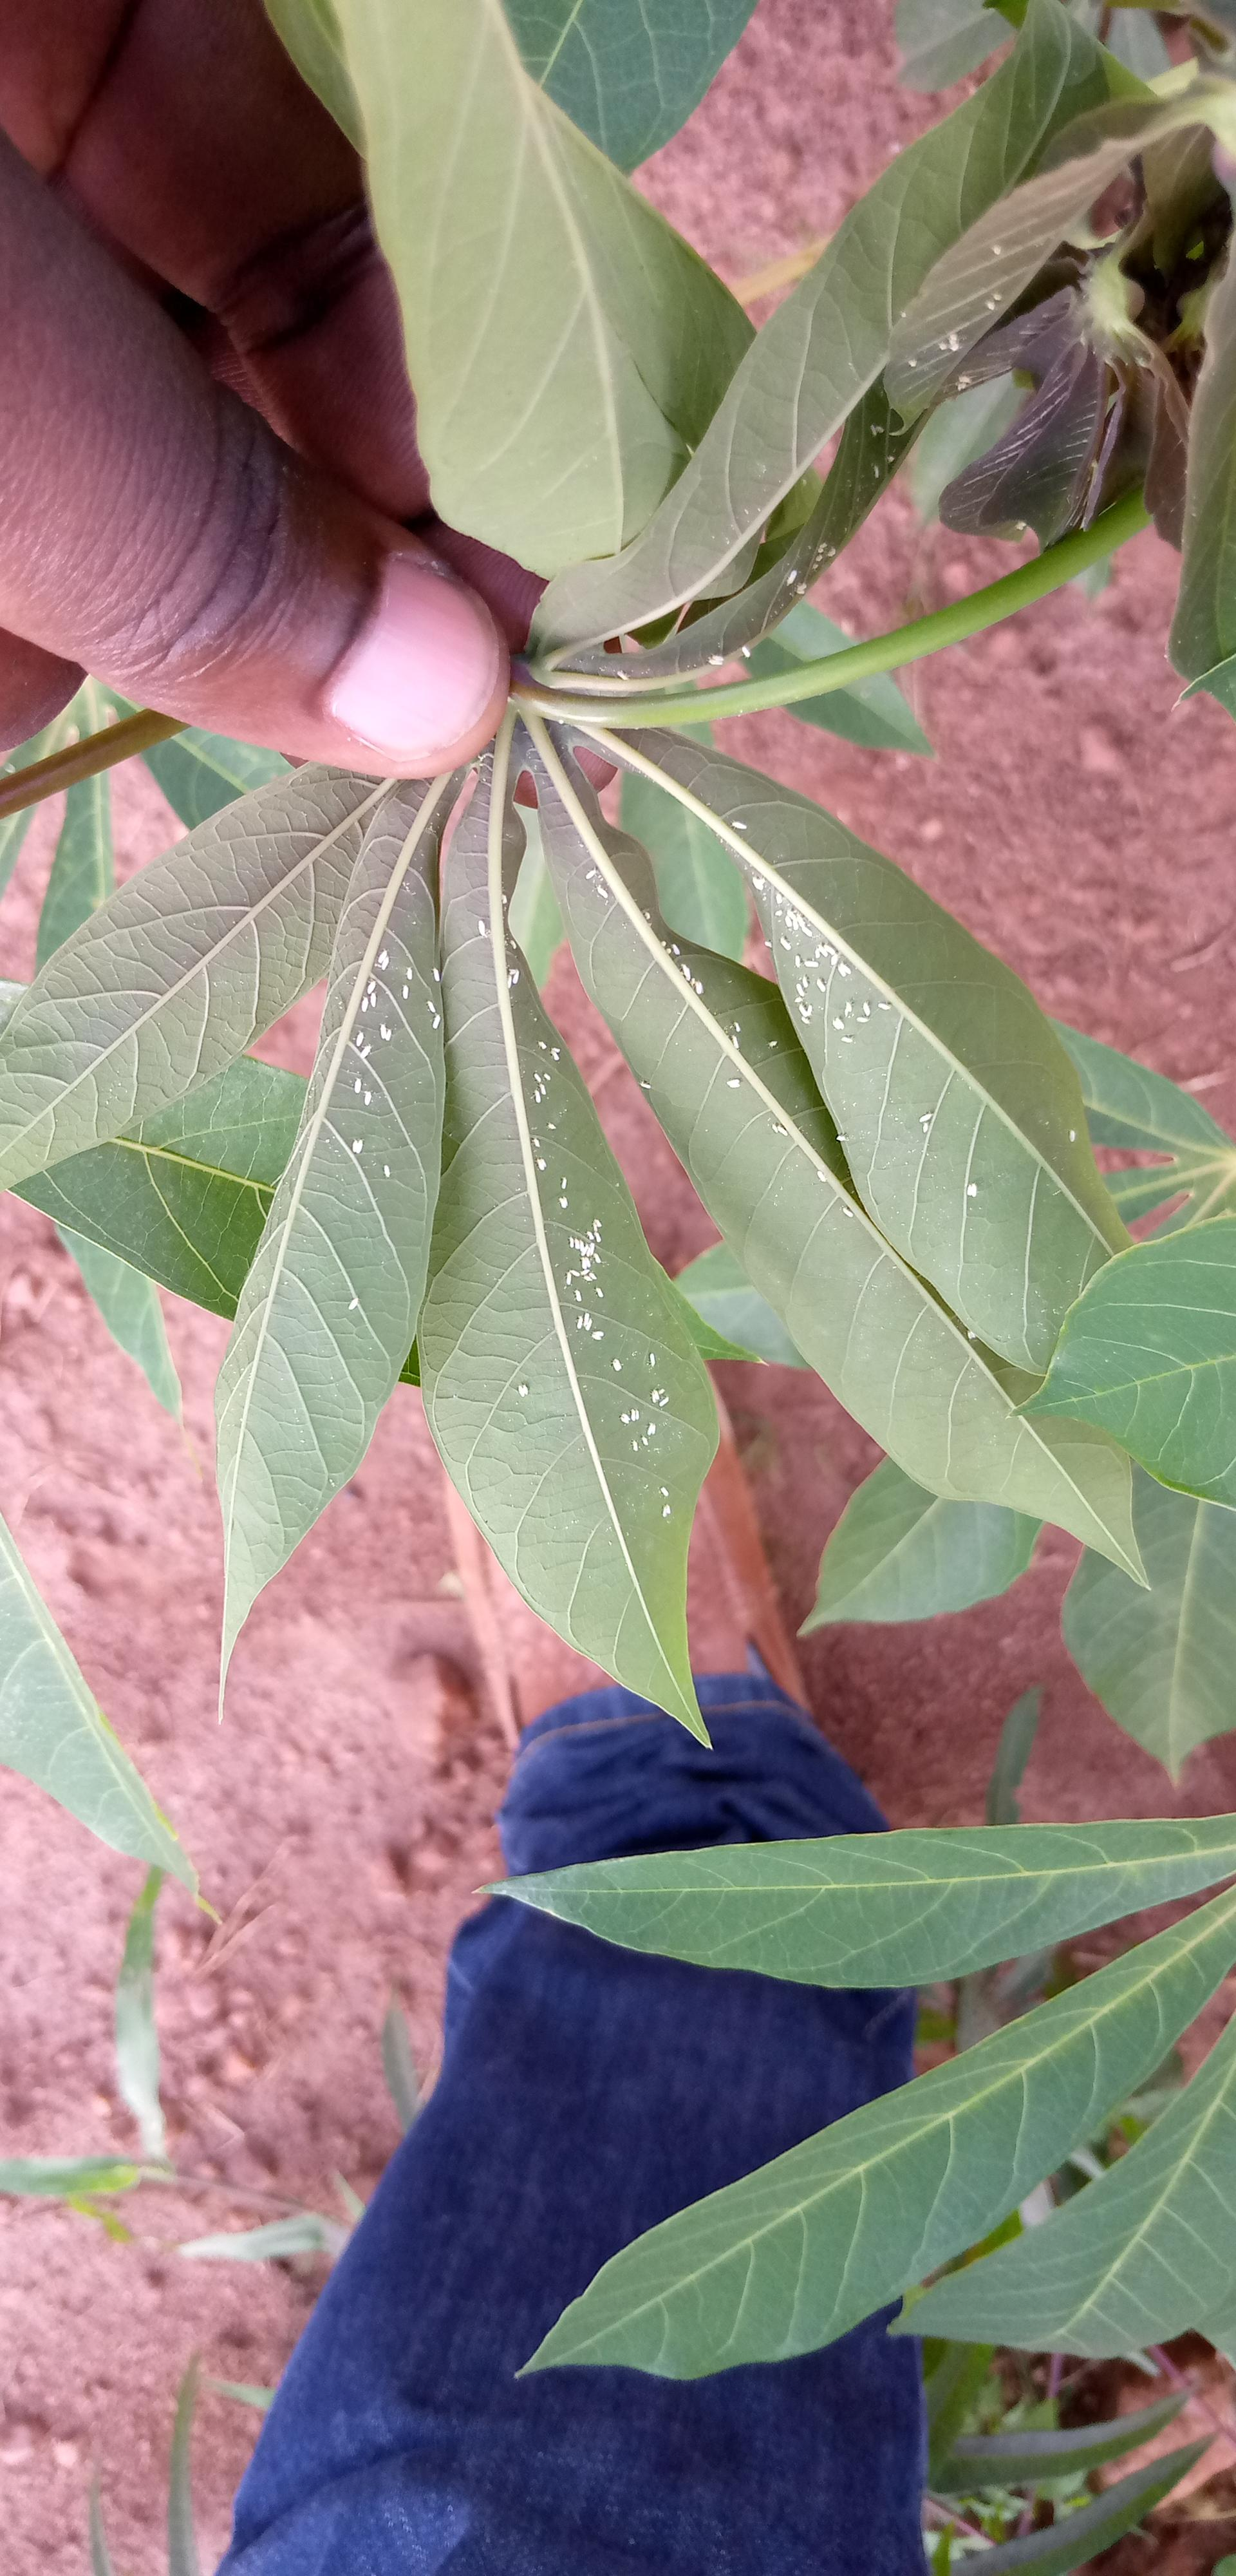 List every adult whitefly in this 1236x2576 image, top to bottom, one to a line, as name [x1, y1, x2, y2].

whitefly [785, 568, 798, 586]
whitefly [796, 590, 807, 595]
whitefly [740, 644, 751, 658]
whitefly [709, 654, 725, 661]
whitefly [706, 659, 724, 667]
whitefly [615, 669, 630, 681]
whitefly [730, 820, 748, 831]
whitefly [584, 867, 597, 881]
whitefly [750, 875, 767, 886]
whitefly [751, 875, 763, 891]
whitefly [595, 884, 610, 900]
whitefly [774, 891, 783, 906]
whitefly [501, 893, 509, 906]
whitefly [773, 909, 783, 918]
whitefly [786, 909, 797, 919]
whitefly [644, 910, 651, 920]
whitefly [796, 914, 807, 927]
whitefly [783, 915, 792, 929]
whitefly [476, 918, 487, 938]
whitefly [792, 918, 799, 931]
whitefly [801, 927, 814, 938]
whitefly [779, 936, 793, 952]
whitefly [508, 938, 518, 952]
whitefly [659, 939, 667, 947]
whitefly [763, 940, 773, 949]
whitefly [671, 942, 682, 955]
whitefly [823, 943, 836, 956]
whitefly [818, 943, 828, 958]
whitefly [665, 947, 671, 955]
whitefly [814, 947, 821, 960]
whitefly [376, 949, 388, 965]
whitefly [794, 953, 801, 969]
whitefly [830, 955, 839, 965]
whitefly [380, 956, 390, 972]
whitefly [803, 960, 820, 969]
whitefly [681, 961, 689, 977]
whitefly [839, 963, 853, 975]
whitefly [406, 965, 415, 980]
whitefly [838, 965, 847, 978]
whitefly [431, 966, 442, 983]
whitefly [507, 967, 518, 975]
whitefly [512, 970, 520, 985]
whitefly [507, 973, 513, 989]
whitefly [800, 973, 811, 988]
whitefly [689, 977, 696, 987]
whitefly [814, 978, 828, 993]
whitefly [366, 978, 377, 995]
whitefly [694, 980, 705, 995]
whitefly [794, 981, 807, 997]
whitefly [400, 982, 409, 1002]
whitefly [370, 991, 379, 1010]
whitefly [360, 995, 369, 1014]
whitefly [793, 996, 804, 1003]
whitefly [426, 999, 438, 1014]
whitefly [845, 999, 854, 1012]
whitefly [862, 1000, 872, 1018]
whitefly [876, 1001, 891, 1012]
whitefly [798, 1002, 807, 1018]
whitefly [807, 1003, 813, 1018]
whitefly [843, 1008, 848, 1018]
whitefly [431, 1013, 442, 1030]
whitefly [854, 1015, 869, 1024]
whitefly [800, 1016, 810, 1025]
whitefly [835, 1017, 845, 1030]
whitefly [831, 1019, 840, 1032]
whitefly [732, 1021, 743, 1034]
whitefly [379, 1021, 387, 1041]
whitefly [386, 1027, 393, 1041]
whitefly [354, 1030, 366, 1047]
whitefly [731, 1034, 741, 1050]
whitefly [839, 1036, 853, 1044]
whitefly [536, 1039, 547, 1050]
whitefly [767, 1040, 780, 1050]
whitefly [359, 1043, 373, 1059]
whitefly [551, 1046, 562, 1054]
whitefly [549, 1050, 561, 1062]
whitefly [533, 1072, 543, 1083]
whitefly [543, 1072, 553, 1083]
whitefly [352, 1075, 362, 1095]
whitefly [726, 1077, 740, 1085]
whitefly [637, 1079, 653, 1090]
whitefly [538, 1082, 548, 1096]
whitefly [728, 1083, 740, 1088]
whitefly [362, 1088, 374, 1108]
whitefly [532, 1088, 543, 1104]
whitefly [919, 1112, 934, 1123]
whitefly [545, 1122, 557, 1132]
whitefly [771, 1122, 778, 1134]
whitefly [921, 1122, 930, 1134]
whitefly [777, 1124, 789, 1137]
whitefly [1066, 1128, 1076, 1144]
whitefly [834, 1133, 848, 1143]
whitefly [532, 1135, 542, 1148]
whitefly [351, 1137, 357, 1155]
whitefly [357, 1137, 364, 1154]
whitefly [536, 1157, 545, 1171]
whitefly [539, 1157, 547, 1169]
whitefly [382, 1162, 392, 1179]
whitefly [816, 1168, 828, 1184]
whitefly [558, 1175, 569, 1191]
whitefly [965, 1182, 971, 1197]
whitefly [971, 1182, 979, 1198]
whitefly [563, 1195, 568, 1206]
whitefly [557, 1197, 566, 1209]
whitefly [841, 1205, 854, 1219]
whitefly [594, 1218, 604, 1228]
whitefly [592, 1222, 598, 1232]
whitefly [585, 1229, 595, 1240]
whitefly [594, 1231, 603, 1244]
whitefly [568, 1235, 574, 1249]
whitefly [574, 1236, 579, 1250]
whitefly [579, 1238, 585, 1252]
whitefly [590, 1241, 595, 1256]
whitefly [581, 1243, 589, 1256]
whitefly [586, 1247, 590, 1256]
whitefly [593, 1251, 603, 1264]
whitefly [579, 1256, 586, 1269]
whitefly [585, 1256, 592, 1269]
whitefly [580, 1268, 591, 1276]
whitefly [569, 1269, 581, 1278]
whitefly [565, 1271, 572, 1287]
whitefly [588, 1271, 597, 1280]
whitefly [583, 1274, 592, 1283]
whitefly [595, 1285, 605, 1298]
whitefly [572, 1288, 585, 1303]
whitefly [346, 1294, 360, 1311]
whitefly [583, 1310, 589, 1326]
whitefly [575, 1314, 583, 1329]
whitefly [585, 1317, 593, 1331]
whitefly [591, 1329, 605, 1337]
whitefly [966, 1330, 977, 1340]
whitefly [588, 1333, 602, 1342]
whitefly [648, 1351, 657, 1368]
whitefly [605, 1355, 625, 1374]
whitefly [606, 1355, 629, 1374]
whitefly [522, 1383, 530, 1396]
whitefly [517, 1384, 525, 1399]
whitefly [657, 1387, 667, 1396]
whitefly [653, 1387, 660, 1401]
whitefly [650, 1391, 659, 1405]
whitefly [659, 1396, 671, 1408]
whitefly [630, 1406, 635, 1422]
whitefly [635, 1408, 641, 1423]
whitefly [619, 1412, 630, 1421]
whitefly [619, 1417, 630, 1425]
whitefly [646, 1422, 653, 1437]
whitefly [651, 1423, 656, 1435]
whitefly [640, 1435, 650, 1447]
whitefly [630, 1437, 641, 1453]
whitefly [659, 1484, 670, 1497]
whitefly [666, 1503, 672, 1515]
whitefly [661, 1506, 668, 1518]